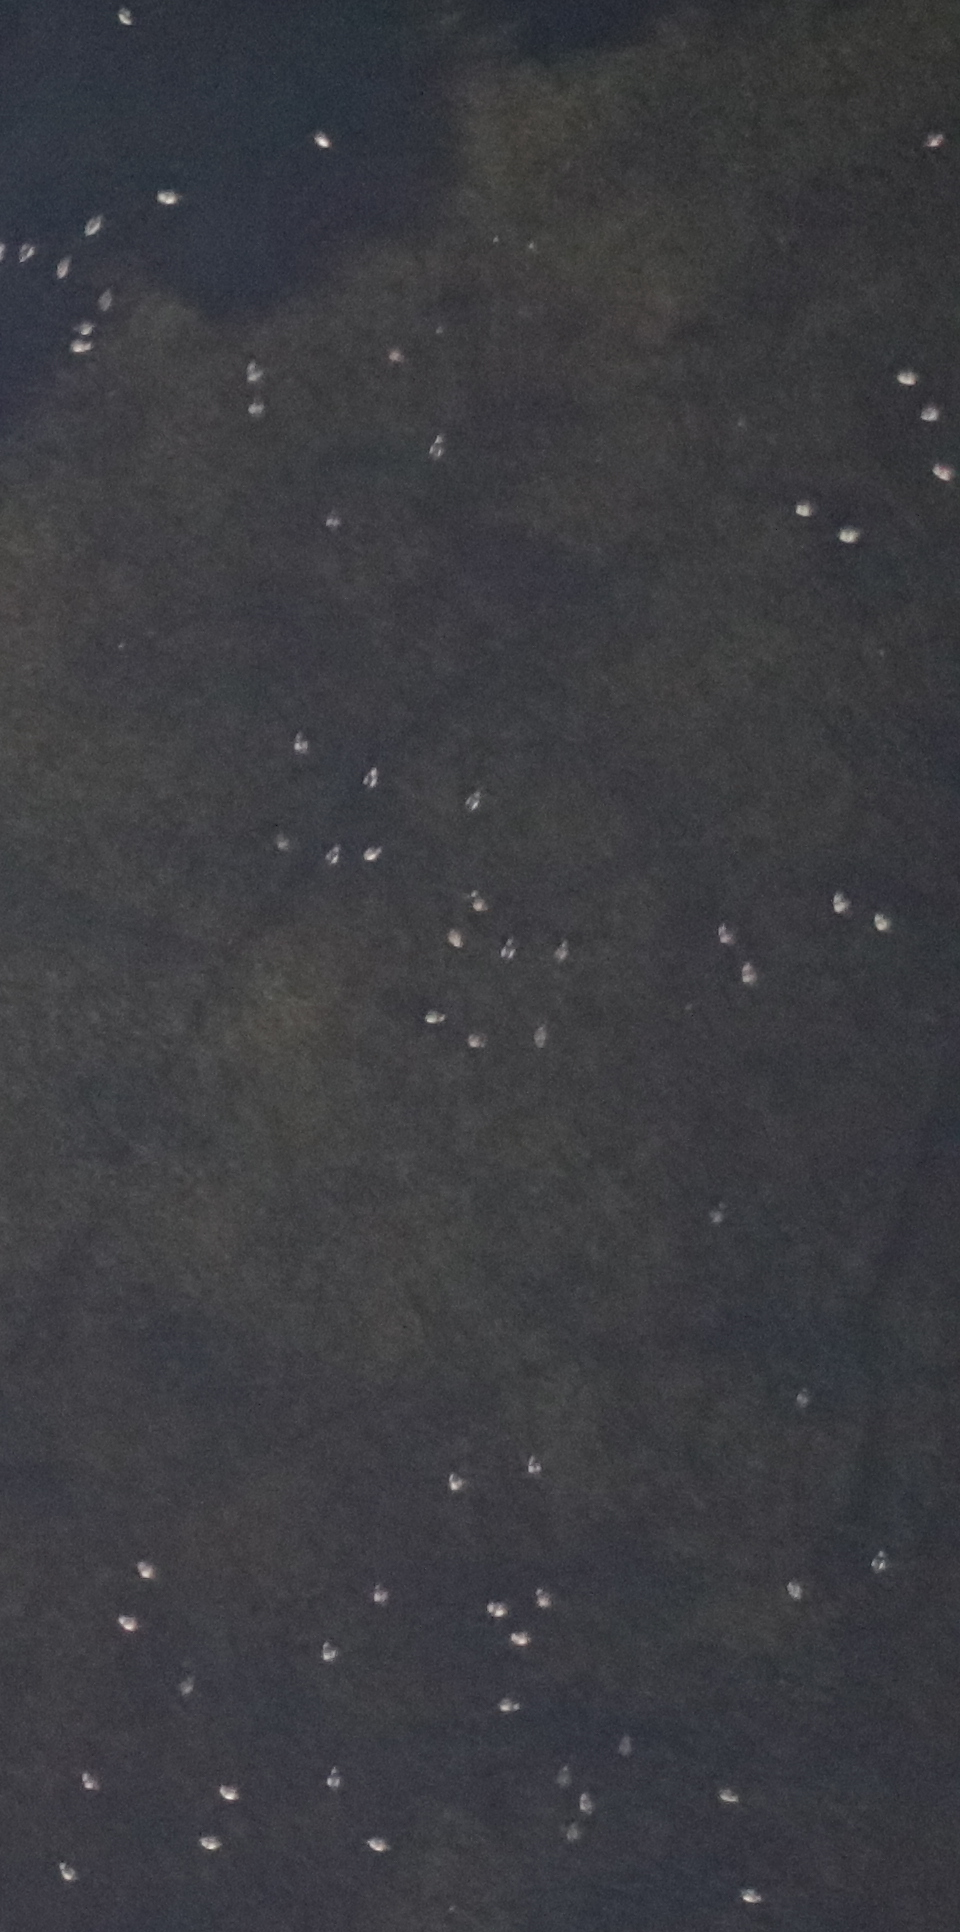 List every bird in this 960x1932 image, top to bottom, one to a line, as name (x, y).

brant (138, 21)
brant (333, 130)
brant (930, 138)
brant (176, 195)
brant (94, 221)
brant (34, 252)
brant (59, 264)
brant (111, 295)
brant (81, 321)
brant (85, 349)
brant (391, 351)
brant (257, 373)
brant (914, 375)
brant (260, 405)
brant (939, 405)
brant (441, 440)
brant (942, 473)
brant (806, 515)
brant (854, 532)
brant (304, 751)
brant (366, 773)
brant (471, 802)
brant (278, 834)
brant (331, 844)
brant (380, 846)
brant (482, 895)
brant (841, 905)
brant (885, 917)
brant (725, 932)
brant (455, 945)
brant (509, 952)
brant (562, 955)
brant (767, 975)
brant (434, 1008)
brant (546, 1034)
brant (471, 1040)
brant (717, 1214)
brant (801, 1397)
brant (538, 1459)
brant (459, 1479)
brant (884, 1556)
brant (143, 1582)
brant (379, 1587)
brant (553, 1594)
brant (795, 1594)
brant (499, 1611)
brant (126, 1618)
brant (522, 1646)
brant (319, 1653)
brant (191, 1682)
brant (510, 1701)
brant (625, 1738)
brant (562, 1771)
brant (338, 1784)
brant (85, 1789)
brant (228, 1793)
brant (725, 1796)
brant (590, 1799)
brant (569, 1830)
brant (381, 1838)
brant (216, 1841)
brant (69, 1874)
brant (753, 1892)